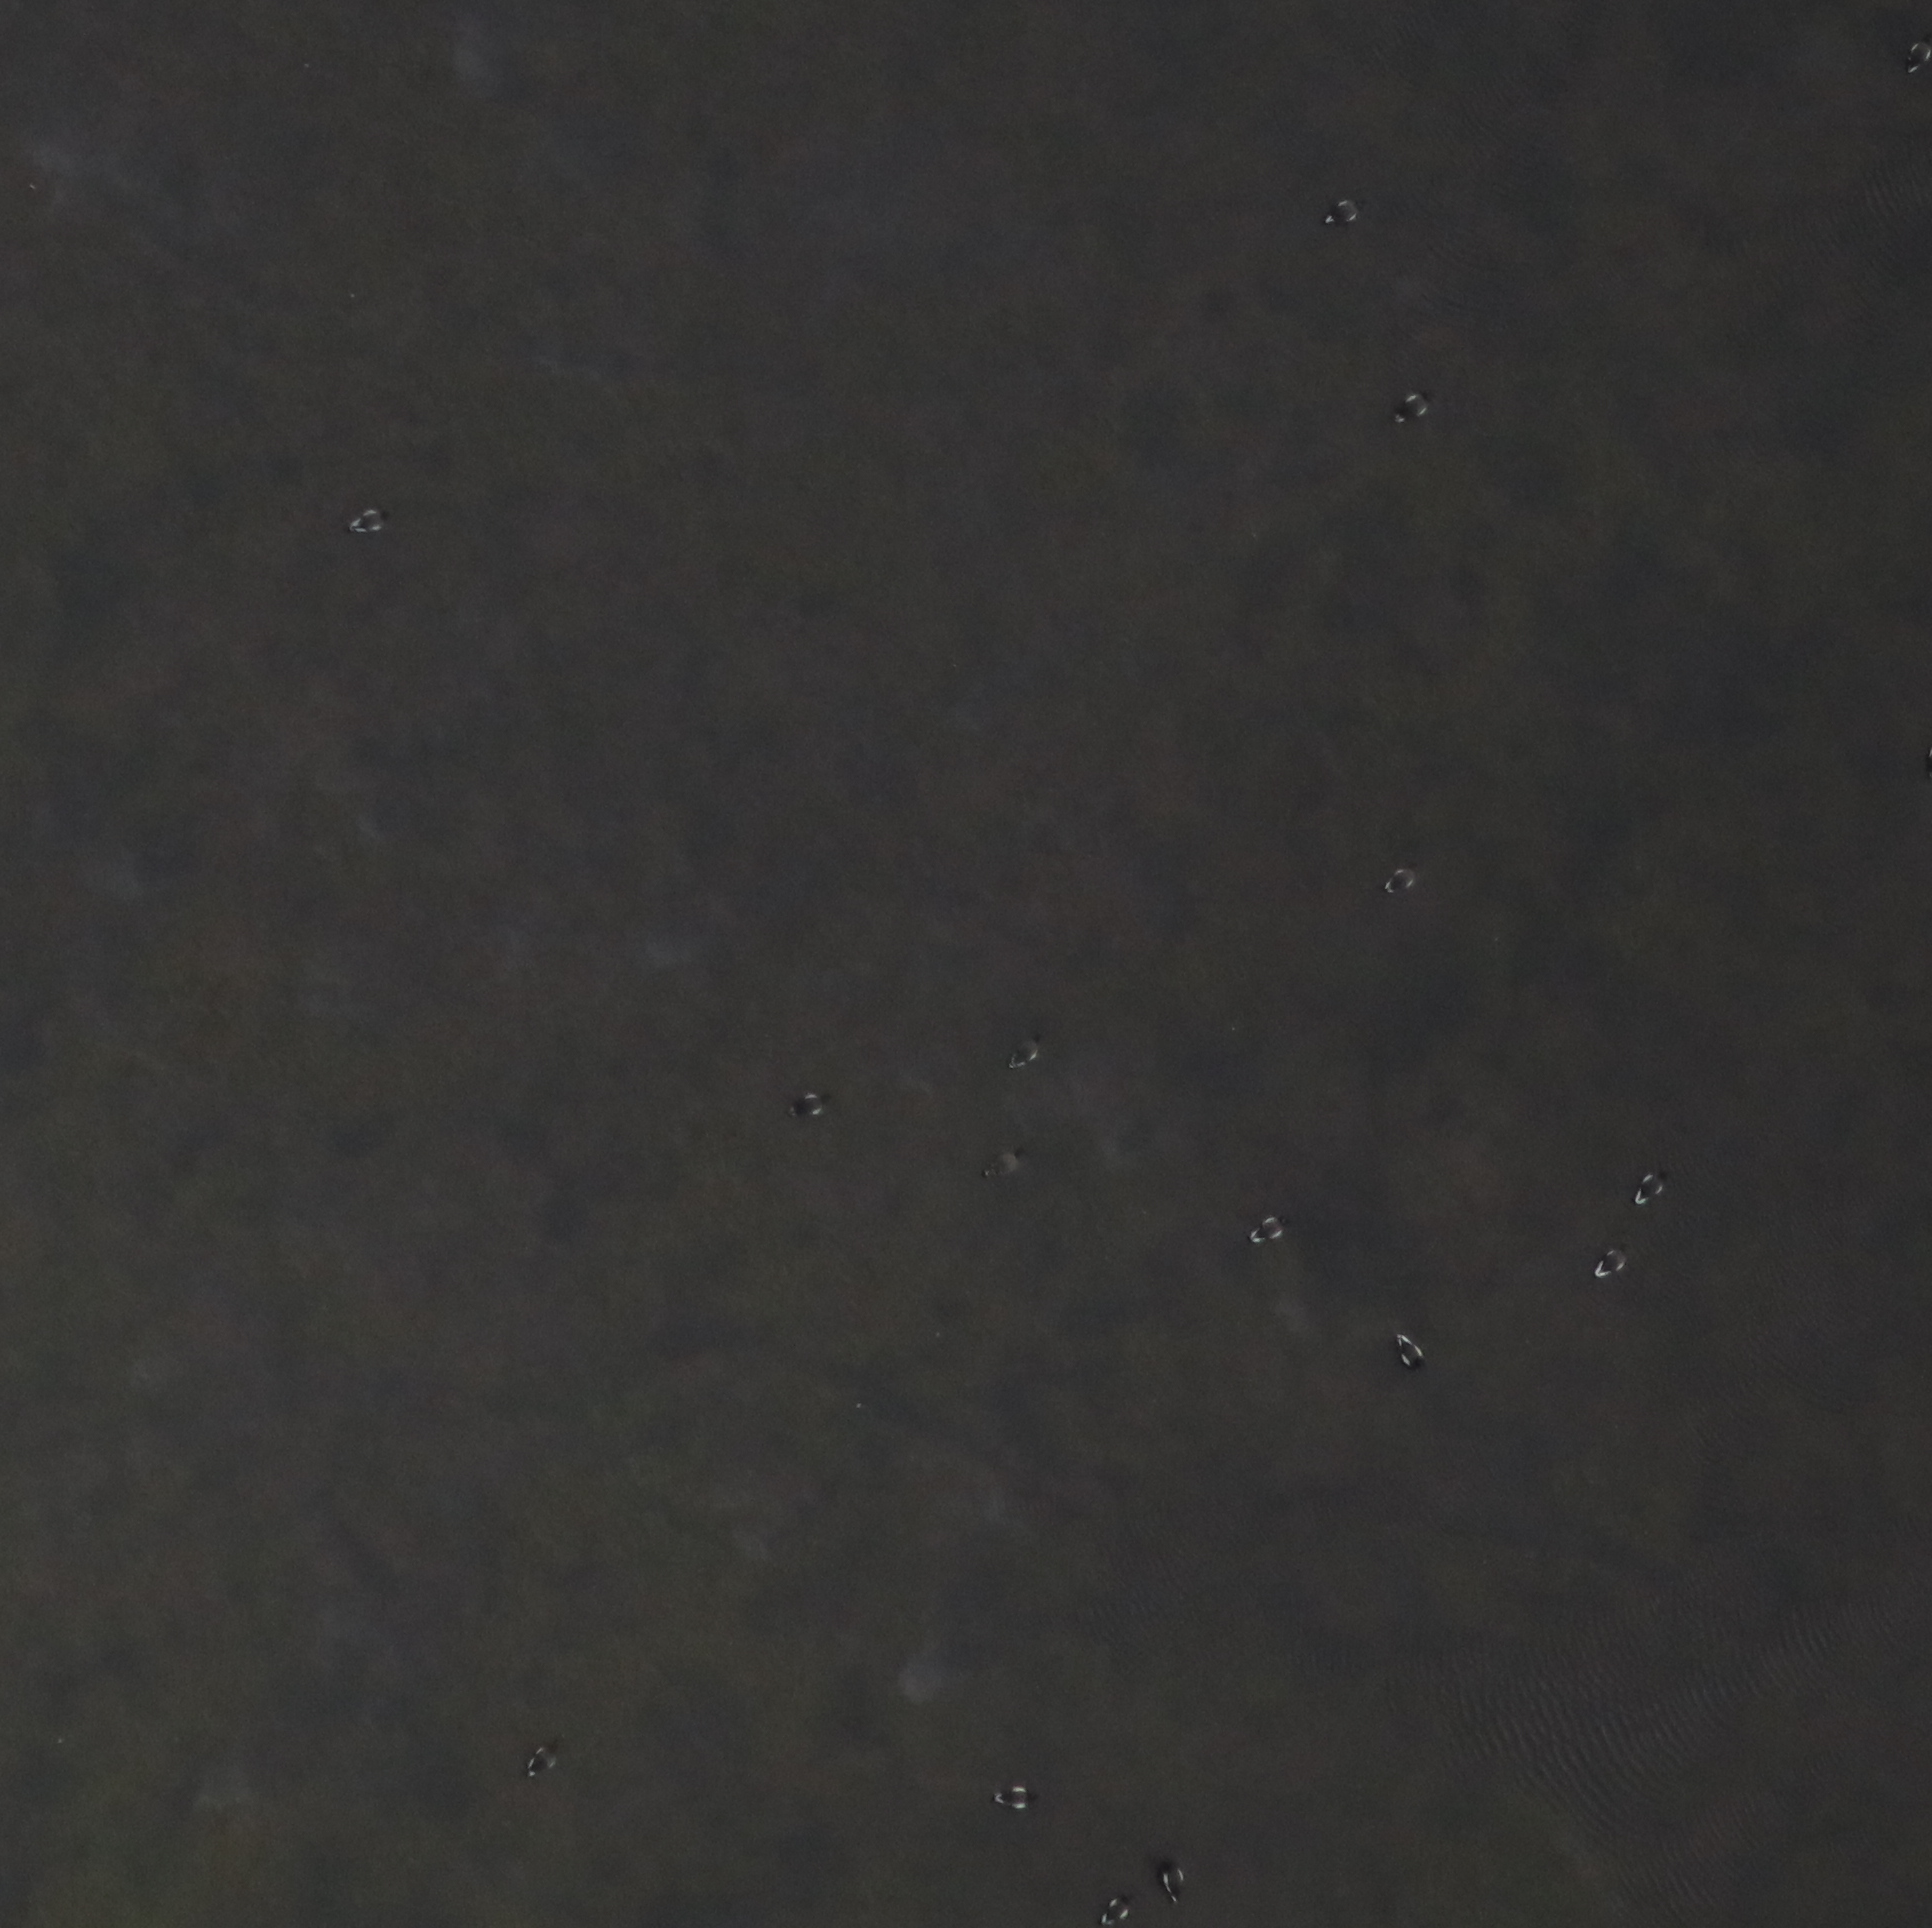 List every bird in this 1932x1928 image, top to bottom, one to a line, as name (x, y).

brant (1919, 54)
brant (1346, 214)
brant (1416, 407)
brant (372, 522)
brant (1399, 878)
brant (1022, 1051)
brant (812, 1105)
brant (1005, 1163)
brant (1650, 1186)
brant (1270, 1228)
brant (1612, 1259)
brant (1410, 1352)
brant (544, 1758)
brant (1017, 1798)
brant (1174, 1880)
brant (1119, 1910)